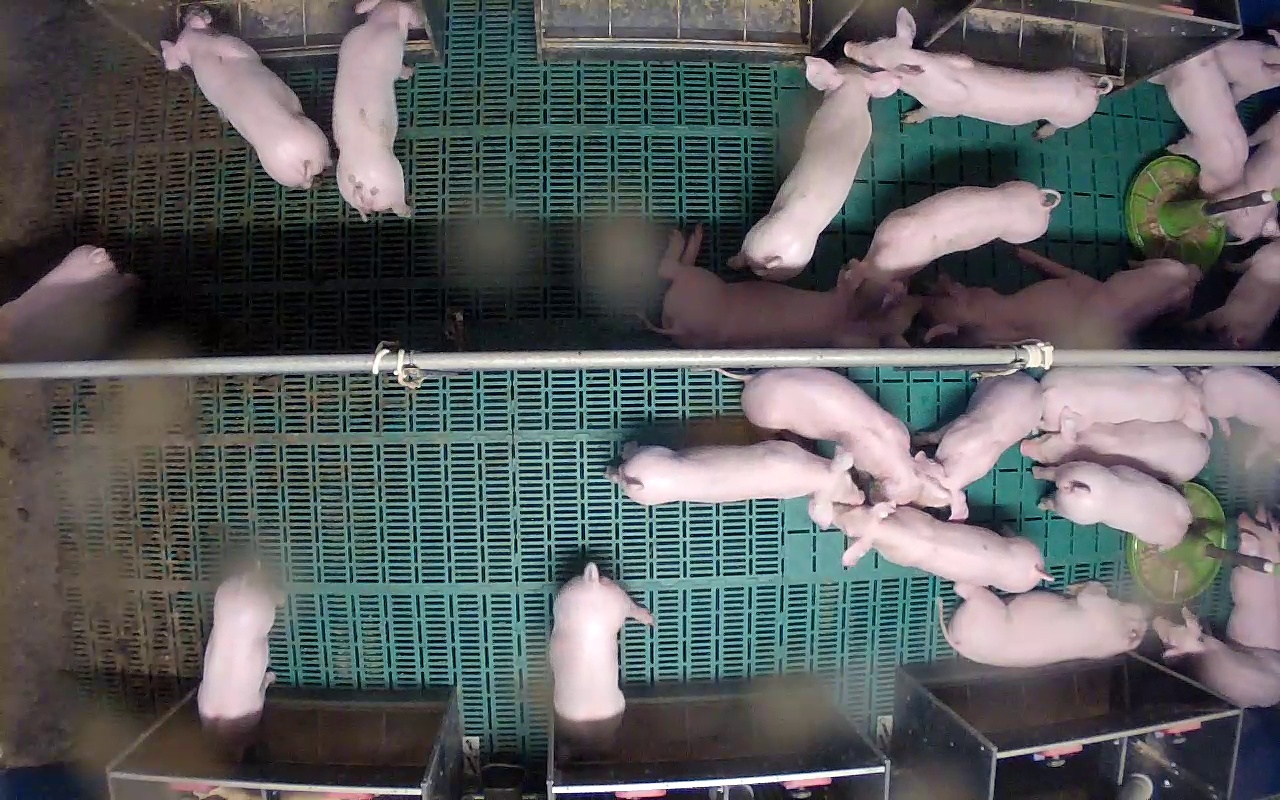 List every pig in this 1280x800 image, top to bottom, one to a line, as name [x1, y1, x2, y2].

pig [334, 0, 423, 225]
pig [160, 6, 335, 192]
pig [845, 7, 1112, 140]
pig [1212, 39, 1278, 102]
pig [1148, 48, 1251, 195]
pig [725, 54, 903, 283]
pig [1209, 112, 1279, 245]
pig [837, 181, 1062, 326]
pig [636, 220, 924, 348]
pig [1182, 240, 1278, 349]
pig [0, 243, 136, 362]
pig [920, 247, 1102, 346]
pig [1074, 257, 1204, 349]
pig [1202, 367, 1279, 471]
pig [1036, 368, 1214, 441]
pig [712, 369, 927, 506]
pig [912, 371, 1046, 523]
pig [1021, 406, 1211, 485]
pig [603, 438, 865, 532]
pig [1031, 461, 1193, 549]
pig [831, 499, 1055, 595]
pig [1225, 502, 1279, 653]
pig [547, 563, 657, 769]
pig [198, 567, 288, 765]
pig [936, 582, 1150, 665]
pig [1153, 607, 1279, 711]